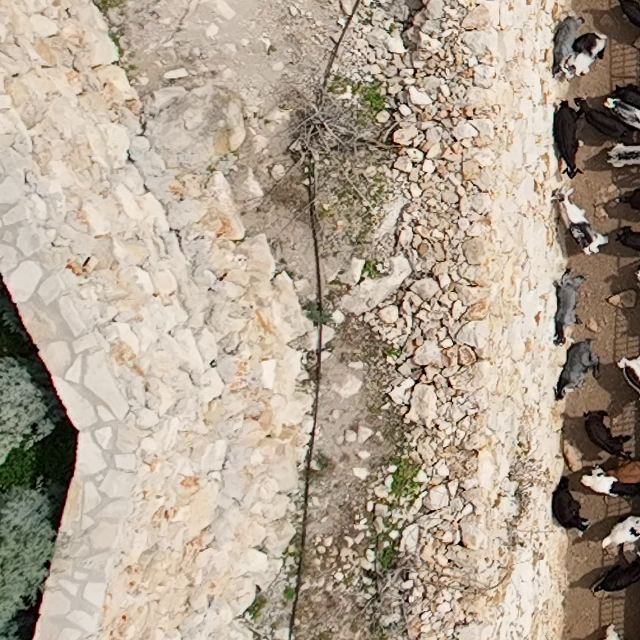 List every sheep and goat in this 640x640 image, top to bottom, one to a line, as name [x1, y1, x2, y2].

goat [613, 0, 639, 45]
goat [553, 16, 585, 76]
goat [560, 33, 608, 78]
goat [614, 86, 639, 127]
goat [574, 98, 639, 147]
goat [605, 98, 639, 144]
goat [555, 101, 583, 177]
goat [605, 146, 639, 168]
goat [549, 189, 608, 255]
goat [619, 191, 639, 214]
goat [618, 228, 639, 258]
goat [635, 264, 639, 335]
goat [553, 270, 586, 344]
goat [554, 337, 597, 401]
goat [616, 355, 639, 418]
goat [583, 411, 632, 460]
goat [608, 458, 639, 479]
goat [579, 468, 639, 496]
goat [550, 476, 588, 531]
goat [603, 508, 639, 550]
goat [594, 549, 639, 592]